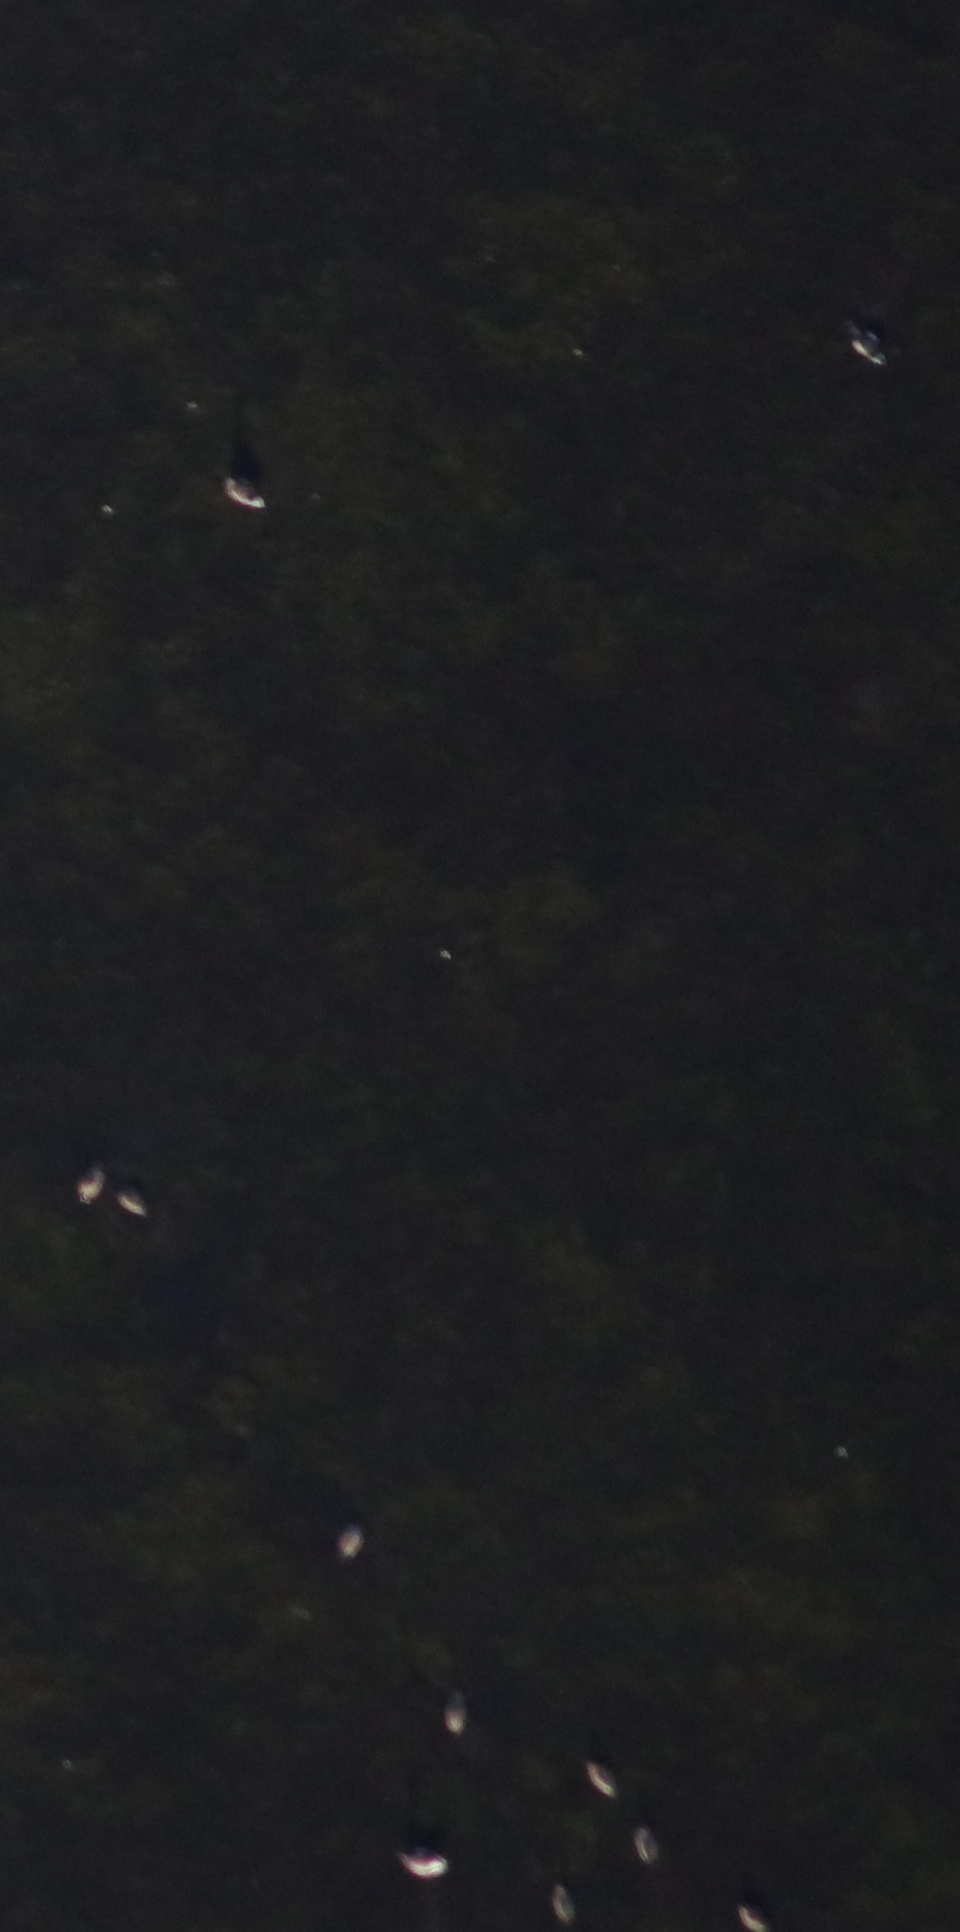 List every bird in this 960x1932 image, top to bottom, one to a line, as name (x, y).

brant (866, 346)
brant (243, 489)
other bird (90, 1177)
other bird (138, 1197)
other bird (356, 1535)
other bird (463, 1720)
other bird (608, 1786)
other bird (645, 1847)
other bird (432, 1869)
other bird (566, 1908)
other bird (753, 1922)